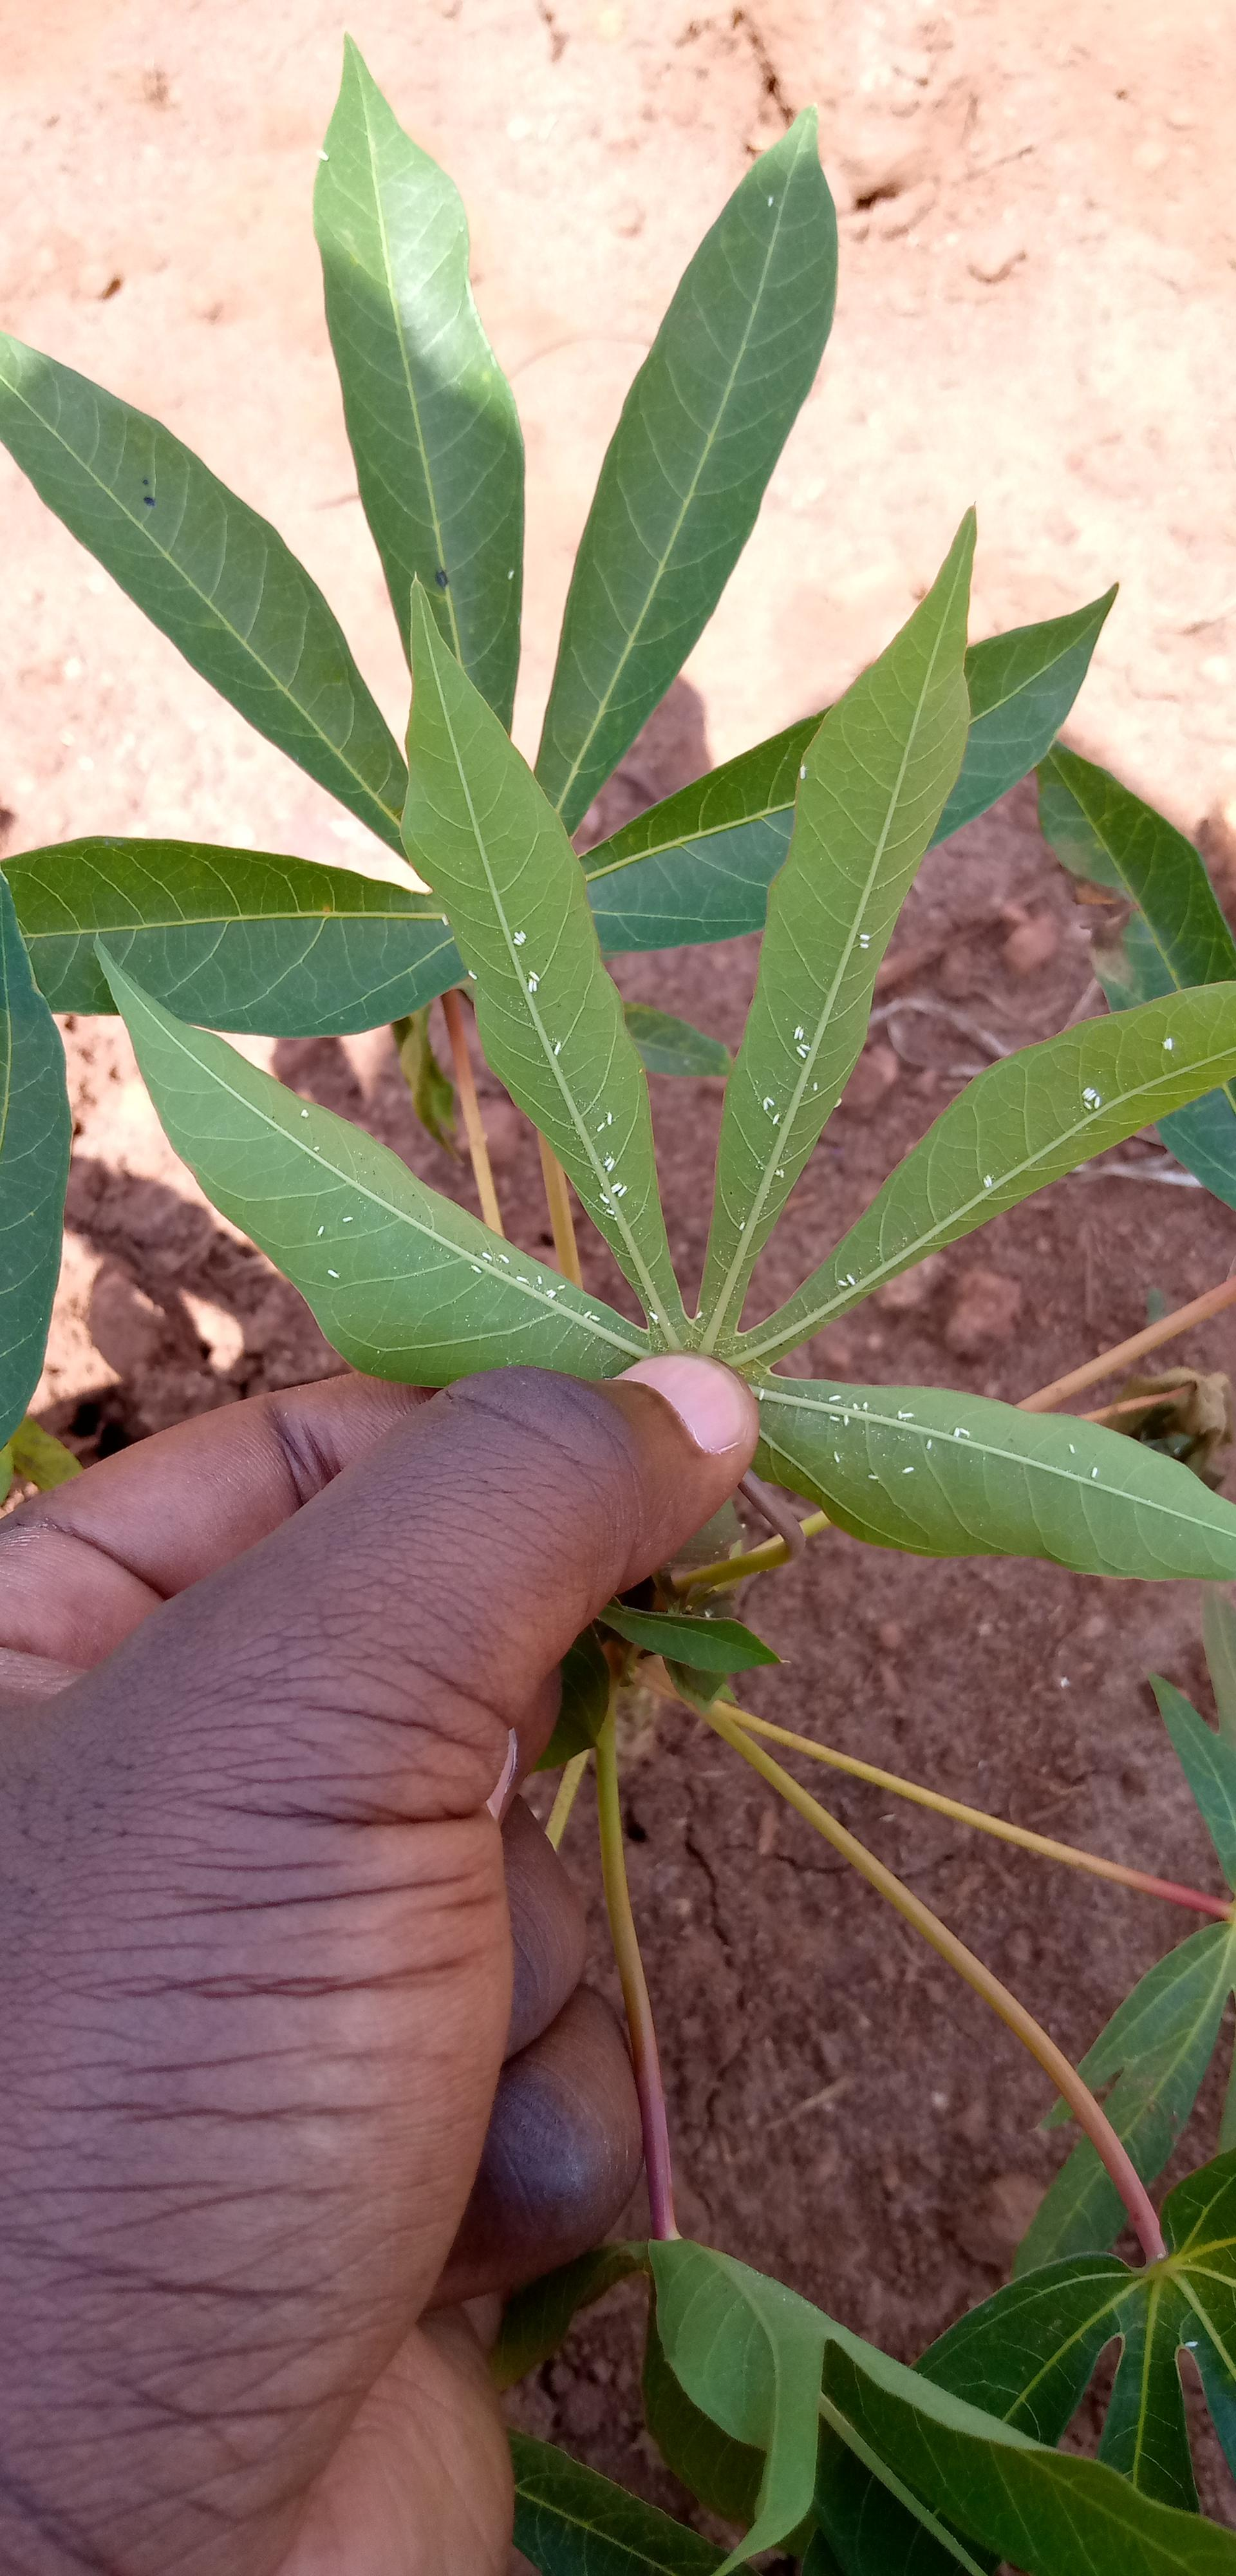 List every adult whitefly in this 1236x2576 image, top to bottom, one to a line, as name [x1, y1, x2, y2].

whitefly [313, 147, 332, 163]
whitefly [762, 191, 778, 213]
whitefly [503, 567, 518, 582]
whitefly [798, 763, 809, 781]
whitefly [440, 914, 453, 927]
whitefly [518, 930, 529, 942]
whitefly [513, 931, 525, 944]
whitefly [857, 933, 873, 942]
whitefly [510, 938, 522, 947]
whitefly [857, 942, 870, 951]
whitefly [466, 969, 478, 981]
whitefly [527, 969, 541, 982]
whitefly [527, 976, 533, 994]
whitefly [533, 979, 538, 992]
whitefly [792, 1026, 801, 1041]
whitefly [798, 1028, 805, 1042]
whitefly [1166, 1036, 1174, 1052]
whitefly [553, 1039, 562, 1057]
whitefly [1161, 1039, 1168, 1050]
whitefly [799, 1042, 812, 1054]
whitefly [794, 1046, 808, 1061]
whitefly [810, 1079, 820, 1094]
whitefly [1081, 1086, 1091, 1097]
whitefly [1083, 1089, 1096, 1101]
whitefly [1087, 1093, 1097, 1103]
whitefly [765, 1095, 777, 1108]
whitefly [832, 1095, 843, 1110]
whitefly [1093, 1095, 1101, 1110]
whitefly [763, 1097, 769, 1113]
whitefly [1082, 1100, 1092, 1112]
whitefly [300, 1108, 307, 1118]
whitefly [605, 1110, 613, 1127]
whitefly [770, 1111, 782, 1126]
whitefly [304, 1112, 309, 1119]
whitefly [595, 1121, 606, 1134]
whitefly [311, 1144, 322, 1154]
whitefly [603, 1157, 612, 1168]
whitefly [606, 1158, 615, 1174]
whitefly [774, 1166, 780, 1177]
whitefly [780, 1168, 787, 1179]
whitefly [986, 1173, 993, 1188]
whitefly [982, 1177, 989, 1189]
whitefly [610, 1182, 620, 1191]
whitefly [612, 1183, 623, 1195]
whitefly [617, 1184, 628, 1199]
whitefly [597, 1192, 612, 1205]
whitefly [604, 1207, 615, 1217]
whitefly [341, 1215, 355, 1224]
whitefly [737, 1218, 751, 1233]
whitefly [315, 1223, 326, 1240]
whitefly [479, 1250, 494, 1264]
whitefly [498, 1252, 512, 1265]
whitefly [469, 1264, 483, 1276]
whitefly [326, 1269, 341, 1280]
whitefly [844, 1273, 857, 1287]
whitefly [535, 1274, 544, 1287]
whitefly [514, 1275, 530, 1287]
whitefly [835, 1278, 849, 1288]
whitefly [555, 1282, 567, 1293]
whitefly [544, 1288, 554, 1296]
whitefly [548, 1291, 558, 1300]
whitefly [695, 1308, 705, 1321]
whitefly [583, 1309, 594, 1318]
whitefly [648, 1310, 662, 1322]
whitefly [588, 1314, 602, 1323]
whitefly [757, 1386, 765, 1403]
whitefly [826, 1392, 843, 1404]
whitefly [859, 1399, 872, 1412]
whitefly [851, 1401, 860, 1412]
whitefly [896, 1408, 903, 1421]
whitefly [901, 1411, 915, 1419]
whitefly [841, 1413, 851, 1428]
whitefly [827, 1414, 841, 1424]
whitefly [951, 1425, 959, 1439]
whitefly [957, 1426, 971, 1439]
whitefly [923, 1435, 934, 1454]
whitefly [1067, 1441, 1078, 1455]
whitefly [832, 1447, 843, 1466]
whitefly [899, 1464, 919, 1477]
whitefly [1089, 1464, 1101, 1481]
whitefly [866, 1472, 882, 1482]